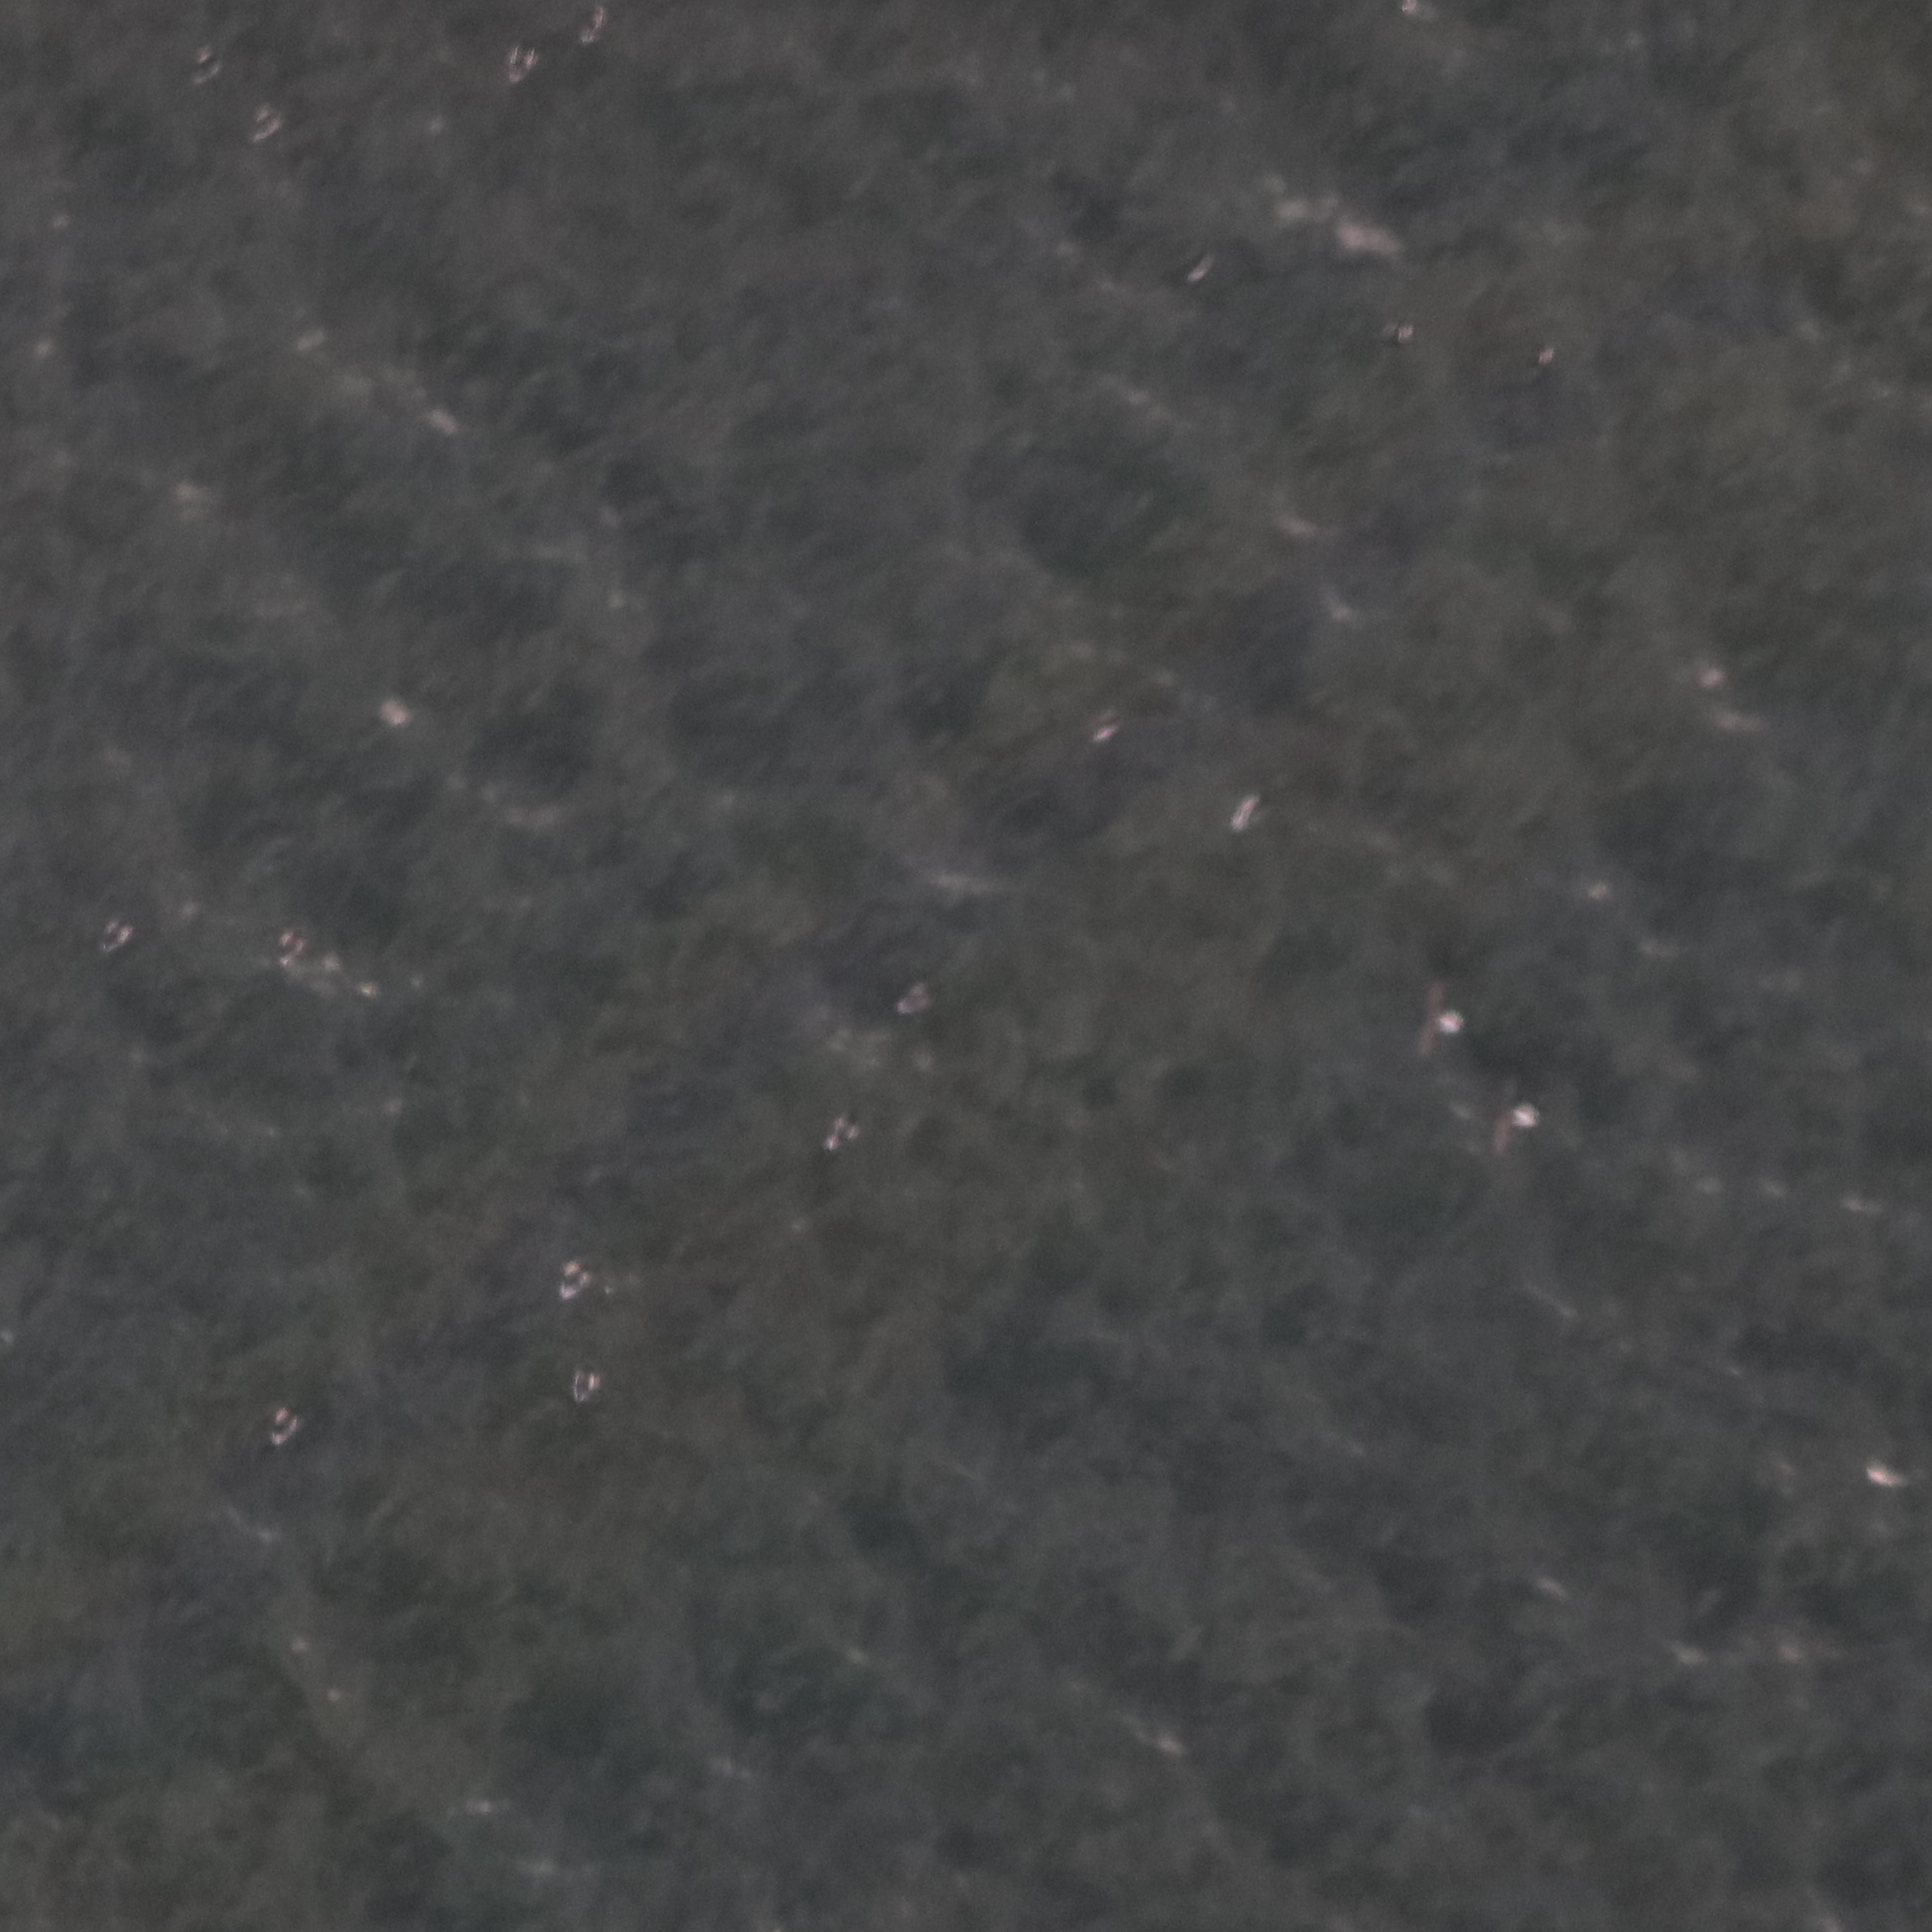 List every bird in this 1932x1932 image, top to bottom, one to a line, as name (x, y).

brant (595, 22)
brant (209, 61)
brant (524, 62)
brant (266, 123)
brant (1191, 268)
brant (1399, 331)
brant (1542, 366)
brant (1104, 727)
brant (1254, 810)
brant (116, 933)
brant (292, 944)
brant (913, 997)
brant (1434, 1015)
brant (1509, 1115)
brant (845, 1129)
brant (574, 1277)
brant (587, 1384)
brant (287, 1423)
brant (1889, 1476)